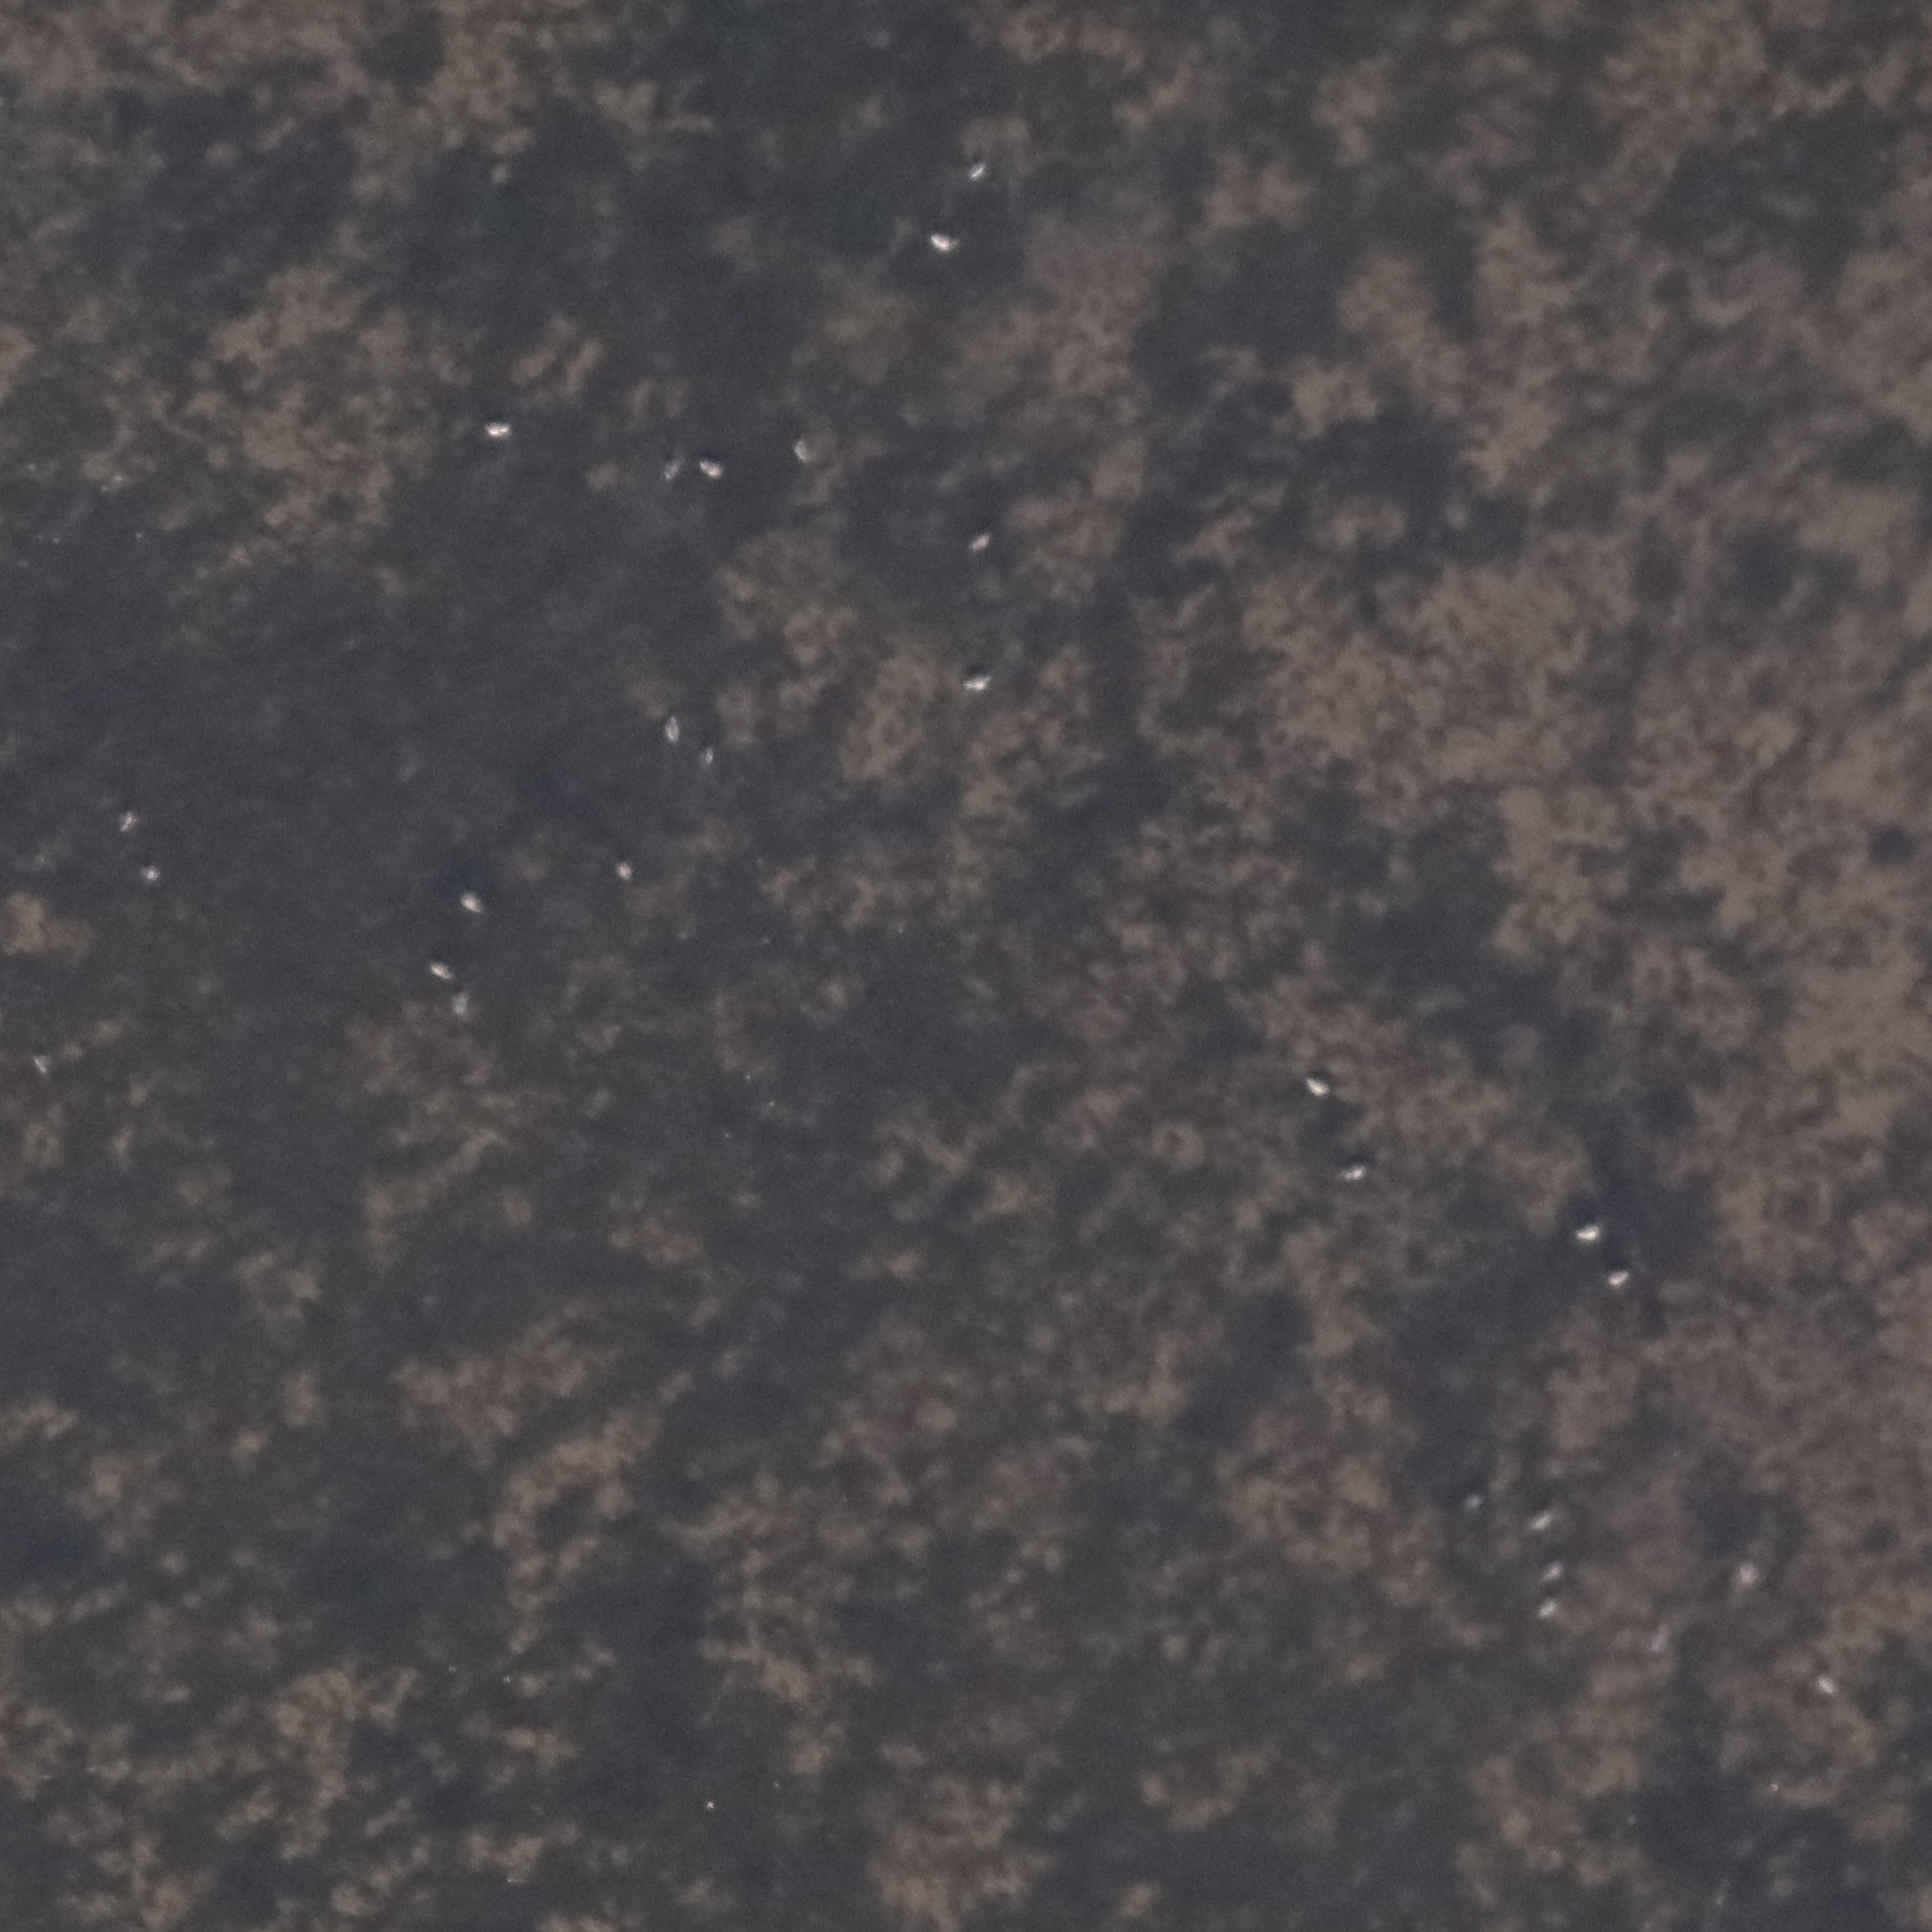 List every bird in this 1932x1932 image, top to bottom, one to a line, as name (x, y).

brant (975, 167)
brant (944, 239)
brant (499, 429)
brant (799, 449)
brant (708, 465)
brant (674, 472)
Canada goose (981, 545)
brant (973, 682)
brant (670, 730)
brant (705, 755)
brant (125, 819)
brant (625, 866)
brant (151, 876)
brant (468, 898)
brant (441, 971)
brant (42, 1064)
brant (1321, 1087)
brant (1360, 1172)
brant (1582, 1230)
brant (1620, 1279)
Canada goose (1469, 1501)
Canada goose (1539, 1521)
Canada goose (1549, 1570)
Canada goose (1747, 1577)
Canada goose (1548, 1610)
Canada goose (1829, 1687)